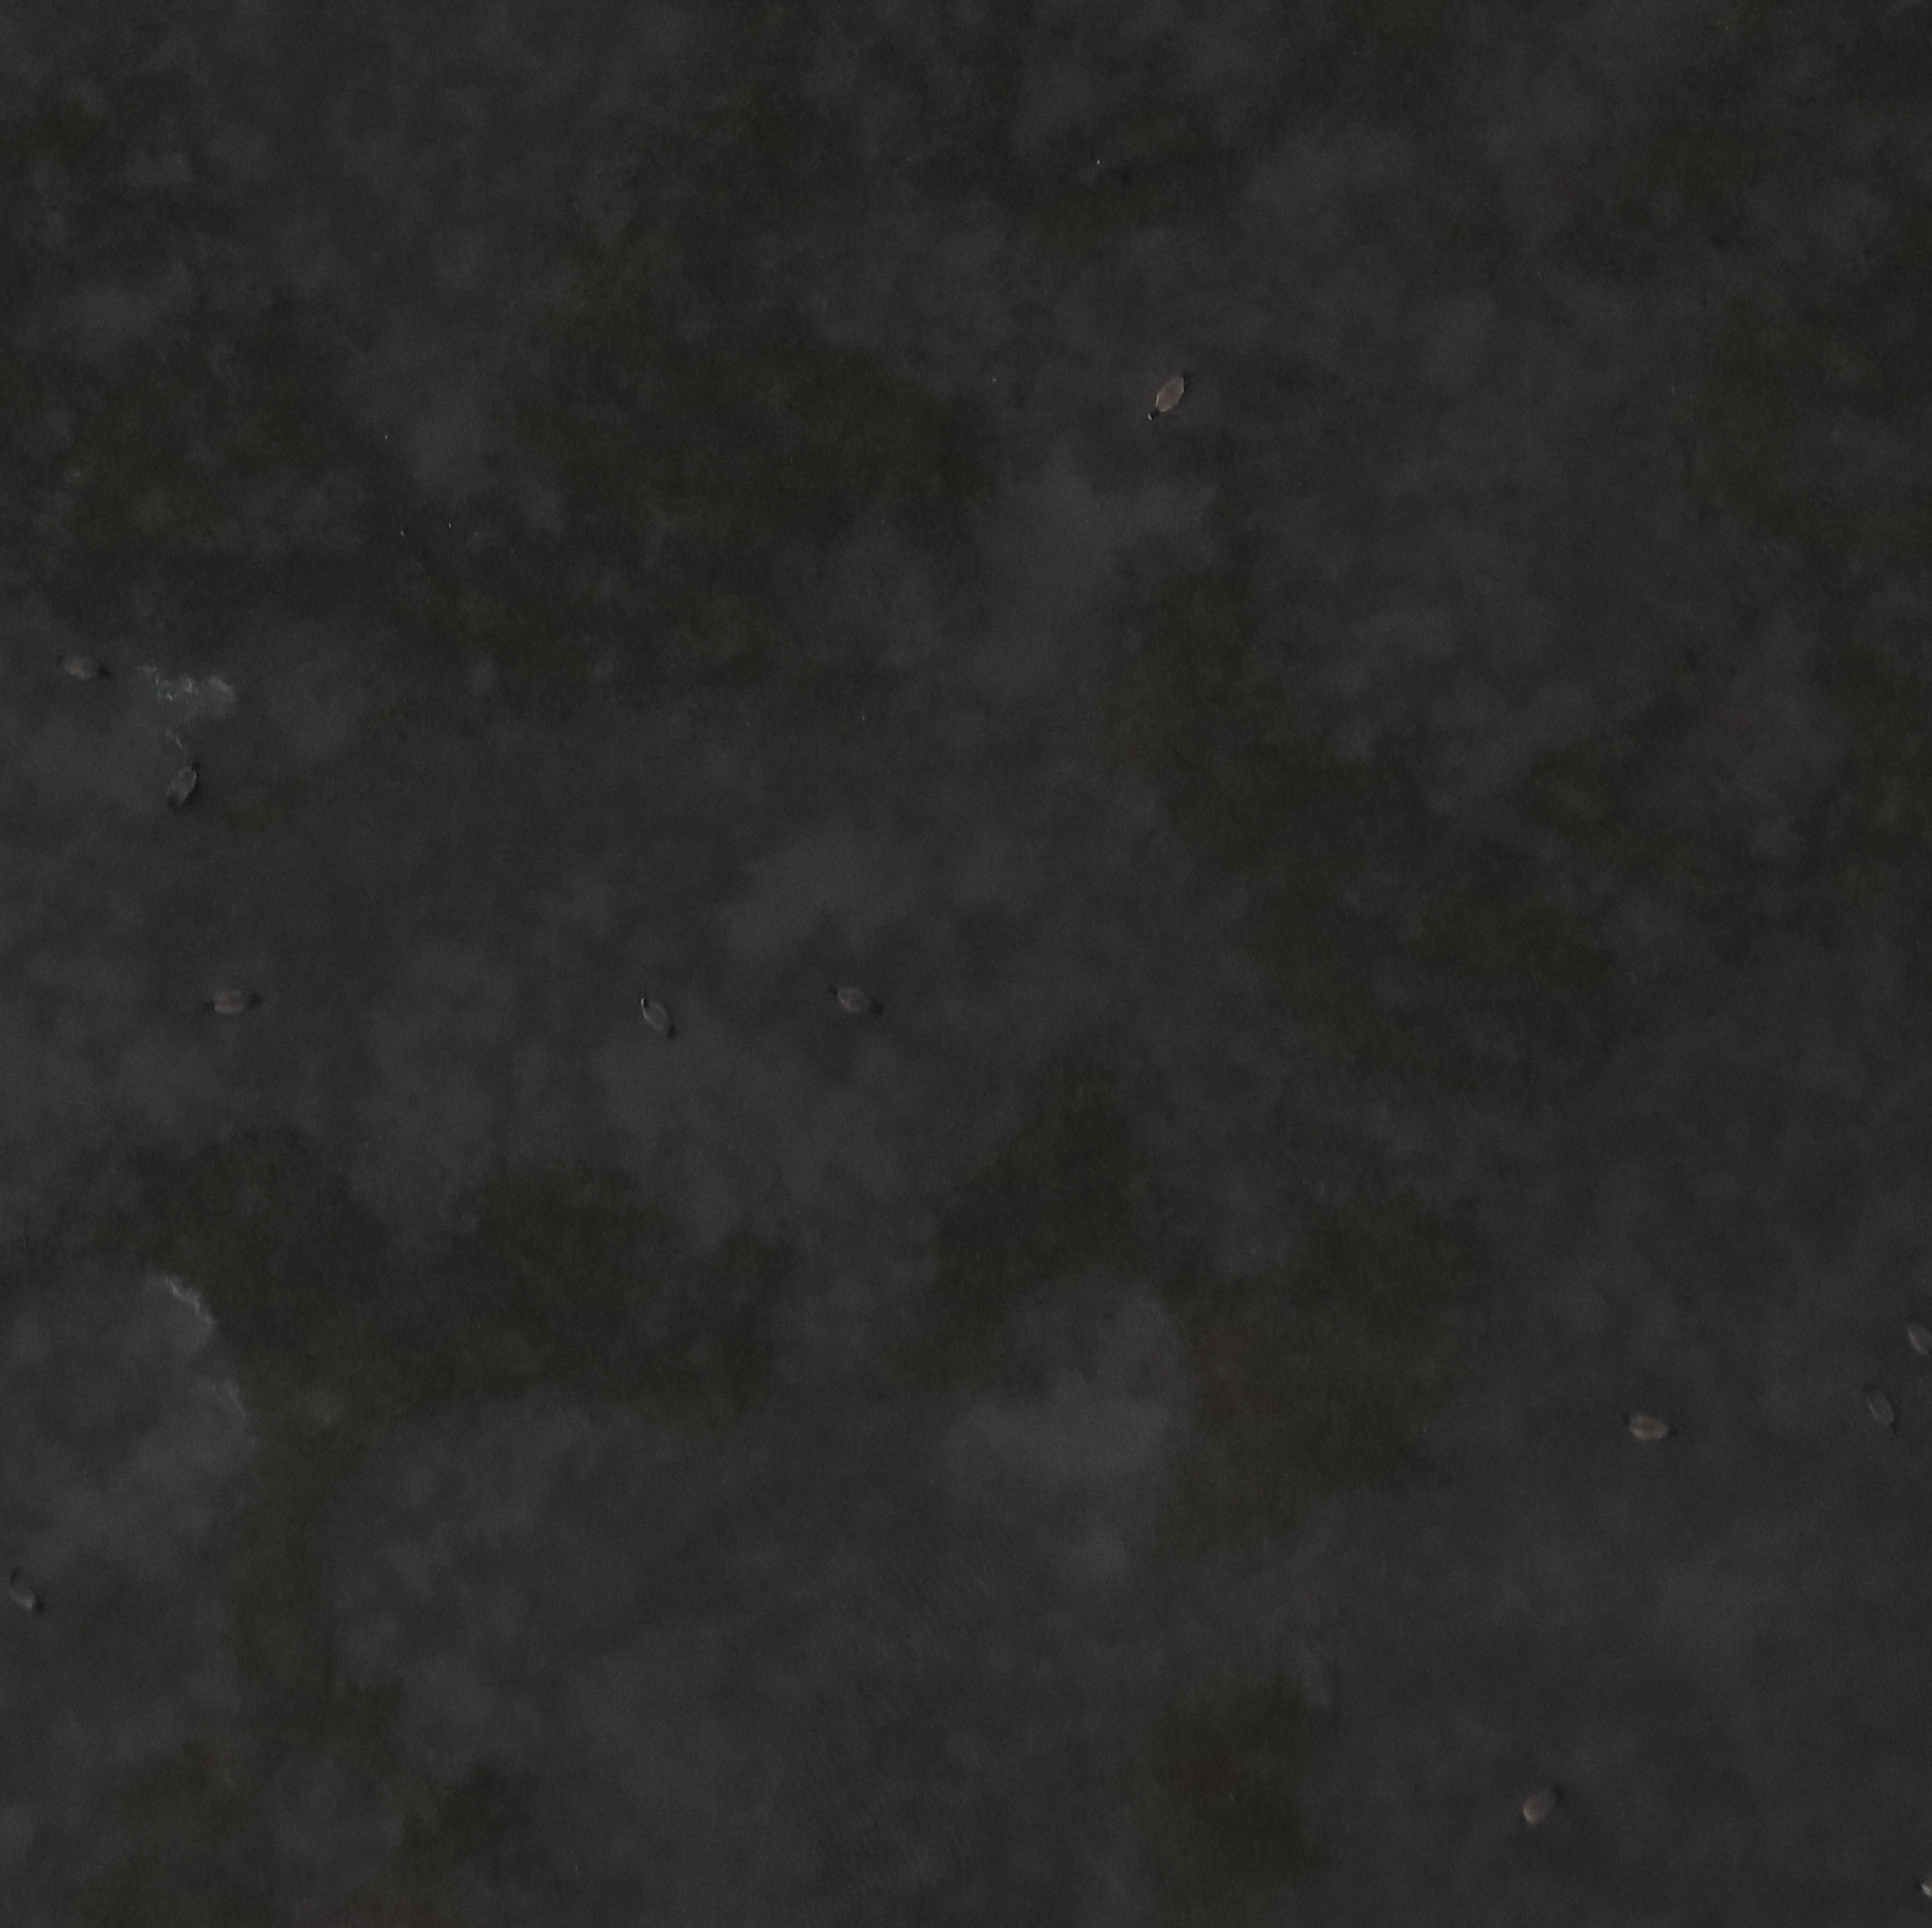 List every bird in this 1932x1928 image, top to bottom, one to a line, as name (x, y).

Canada goose (1169, 397)
Canada goose (83, 665)
Canada goose (183, 787)
Canada goose (235, 1000)
Canada goose (851, 1000)
Canada goose (658, 1015)
Canada goose (1924, 1344)
Canada goose (1878, 1404)
Canada goose (1648, 1428)
Canada goose (26, 1593)
Canada goose (1538, 1813)